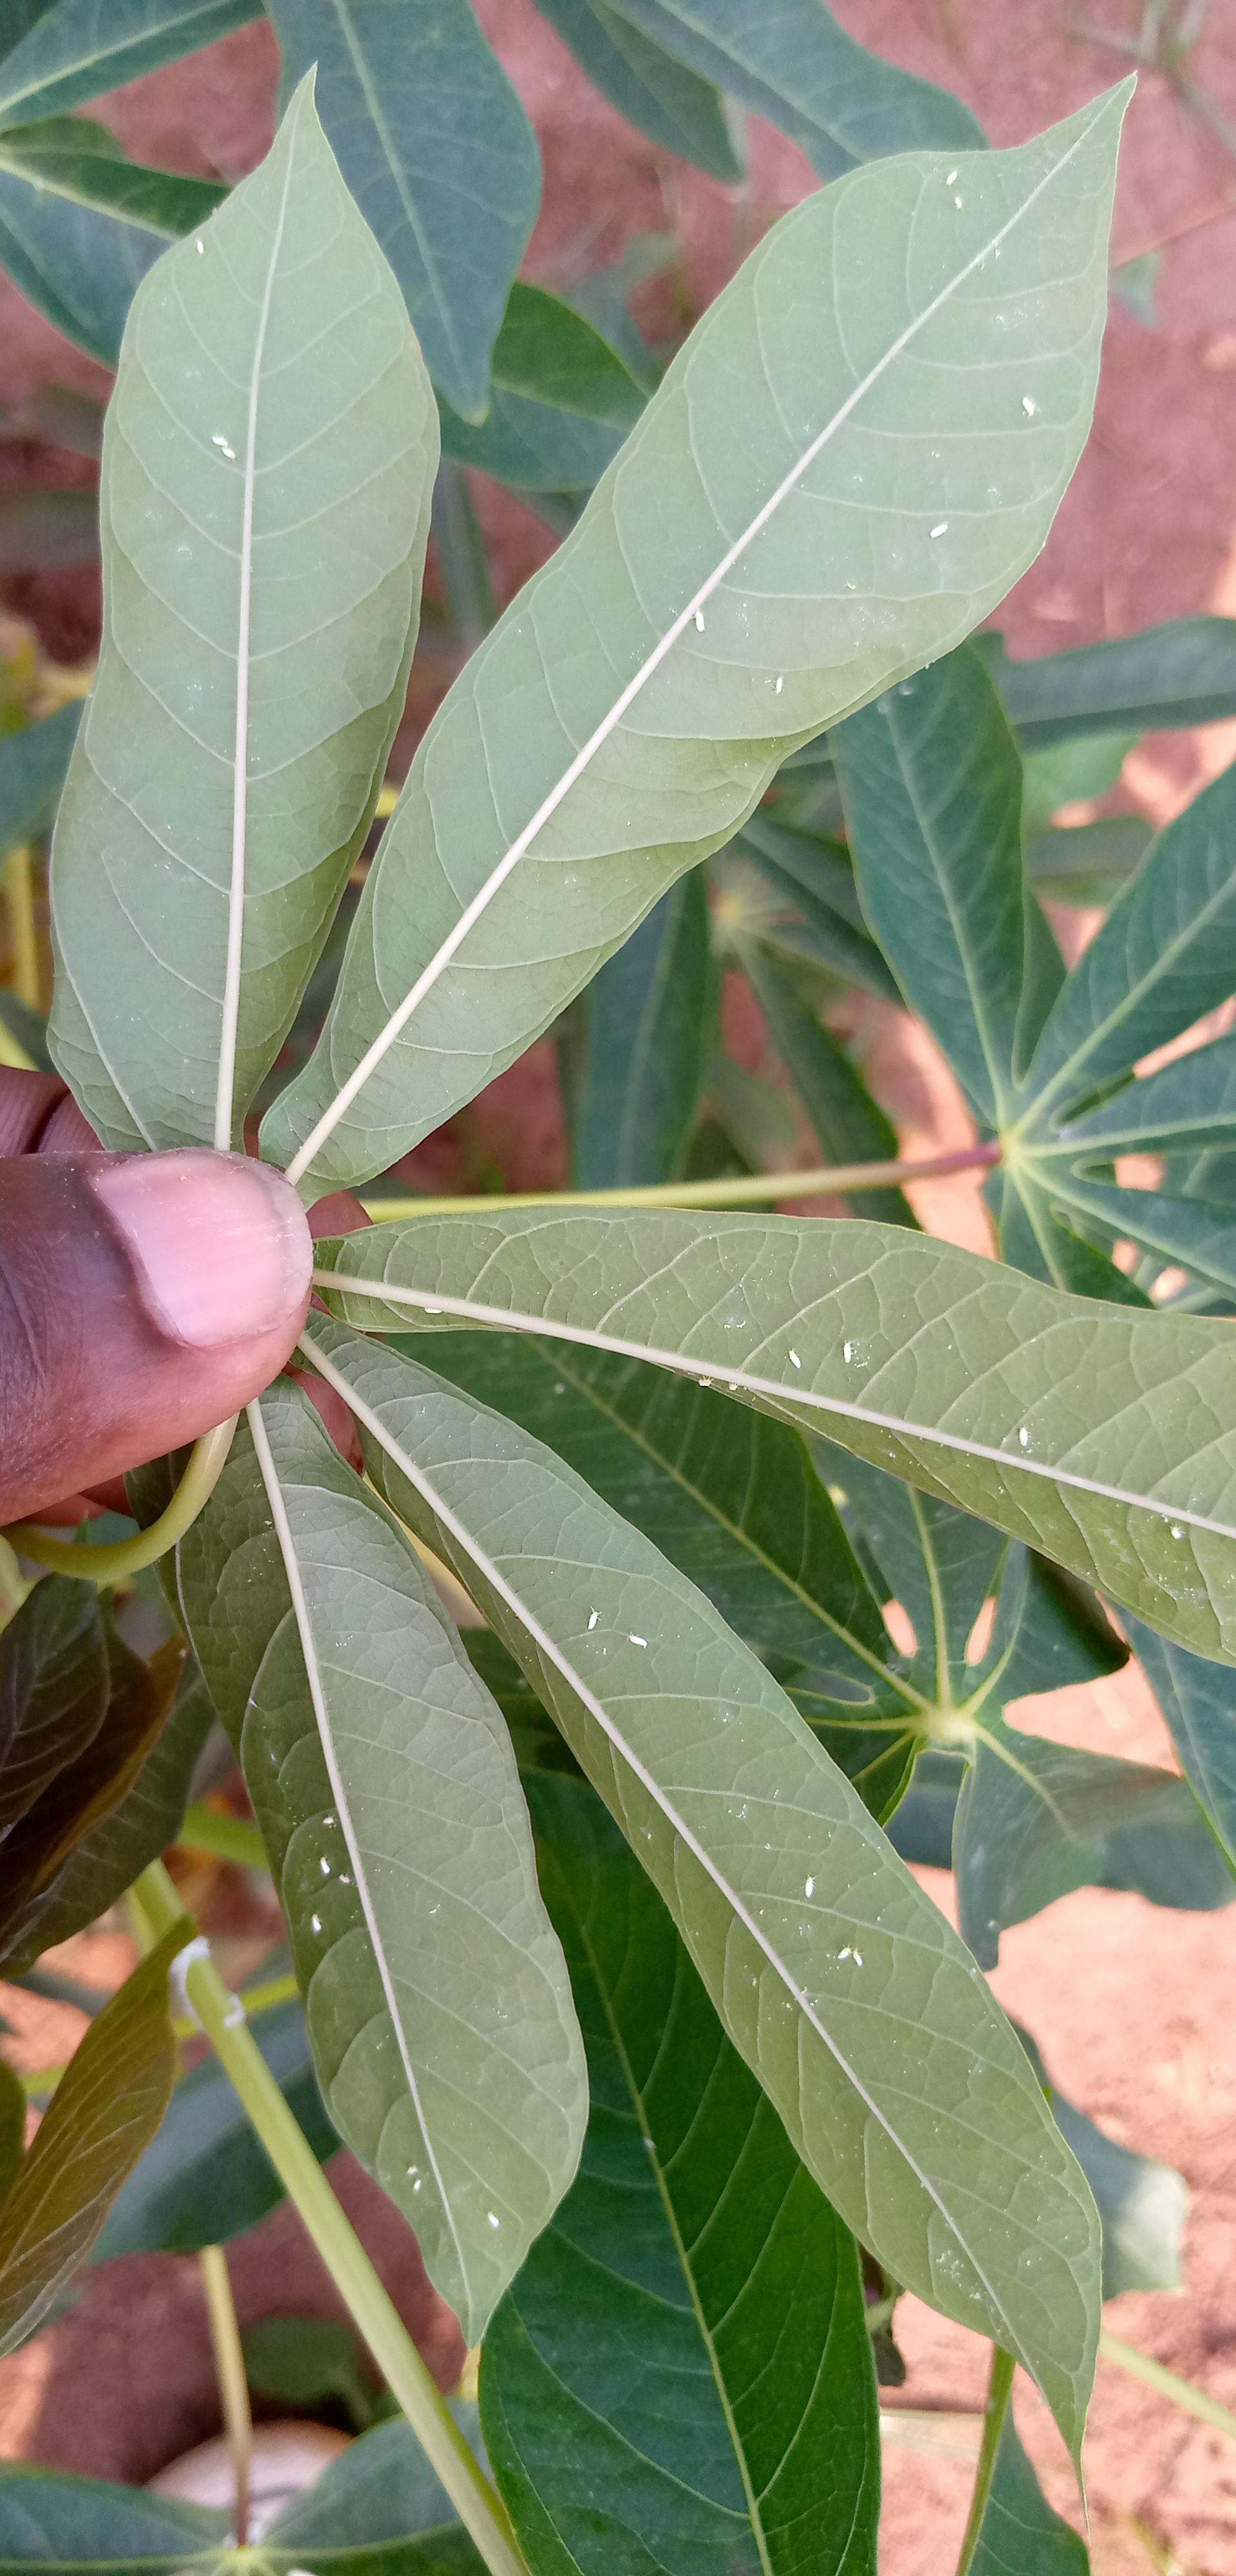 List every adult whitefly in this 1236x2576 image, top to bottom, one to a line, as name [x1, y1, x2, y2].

whitefly [944, 167, 964, 187]
whitefly [951, 193, 966, 210]
whitefly [194, 237, 206, 256]
whitefly [1020, 395, 1038, 419]
whitefly [209, 434, 231, 446]
whitefly [219, 446, 238, 461]
whitefly [928, 522, 950, 540]
whitefly [692, 609, 709, 634]
whitefly [773, 674, 788, 697]
whitefly [423, 1306, 444, 1316]
whitefly [841, 1339, 855, 1365]
whitefly [786, 1347, 803, 1370]
whitefly [697, 1375, 714, 1389]
whitefly [727, 1380, 740, 1394]
whitefly [1016, 1423, 1029, 1446]
whitefly [1168, 1524, 1184, 1542]
whitefly [583, 1606, 604, 1634]
whitefly [627, 1633, 650, 1649]
whitefly [320, 1814, 336, 1828]
whitefly [317, 1855, 331, 1876]
whitefly [337, 1870, 351, 1886]
whitefly [802, 1873, 818, 1900]
whitefly [309, 1912, 326, 1934]
whitefly [836, 1943, 850, 1961]
whitefly [851, 1945, 866, 1968]
whitefly [403, 2164, 420, 2177]
whitefly [411, 2177, 424, 2193]
whitefly [486, 2208, 504, 2231]